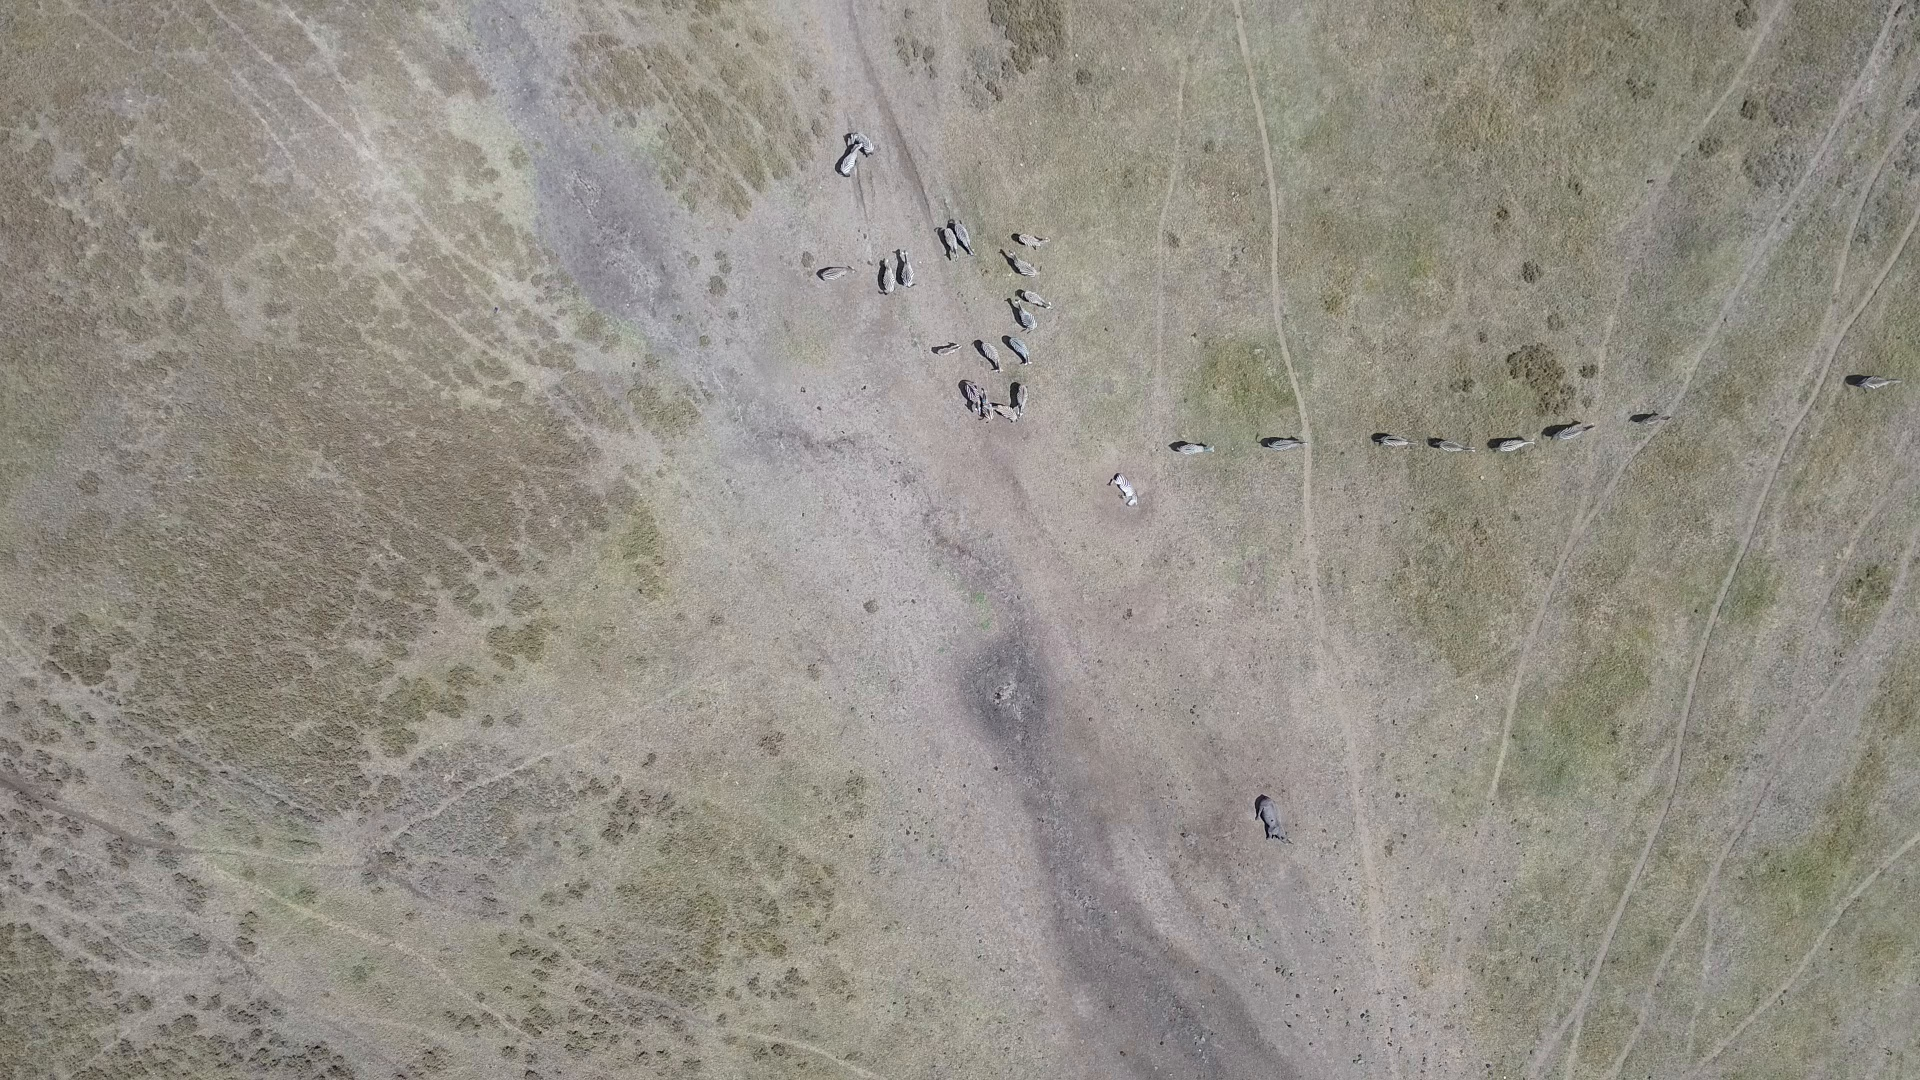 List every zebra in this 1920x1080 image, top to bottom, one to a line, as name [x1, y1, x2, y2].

zebra [853, 130, 876, 156]
zebra [834, 145, 860, 175]
zebra [951, 220, 972, 256]
zebra [942, 228, 959, 262]
zebra [1013, 234, 1052, 251]
zebra [900, 249, 915, 288]
zebra [1008, 250, 1039, 279]
zebra [878, 253, 897, 295]
zebra [814, 267, 851, 283]
zebra [1020, 288, 1054, 308]
zebra [1012, 295, 1035, 327]
zebra [1004, 338, 1029, 364]
zebra [981, 340, 1001, 372]
zebra [930, 342, 962, 358]
zebra [1845, 377, 1891, 390]
zebra [961, 385, 980, 413]
zebra [1017, 385, 1030, 417]
zebra [979, 388, 994, 423]
zebra [989, 400, 1021, 422]
zebra [1628, 408, 1675, 426]
zebra [1548, 425, 1587, 440]
zebra [1370, 435, 1406, 446]
zebra [1490, 438, 1535, 450]
zebra [1262, 440, 1304, 450]
zebra [1171, 444, 1212, 455]
zebra [1111, 475, 1136, 506]